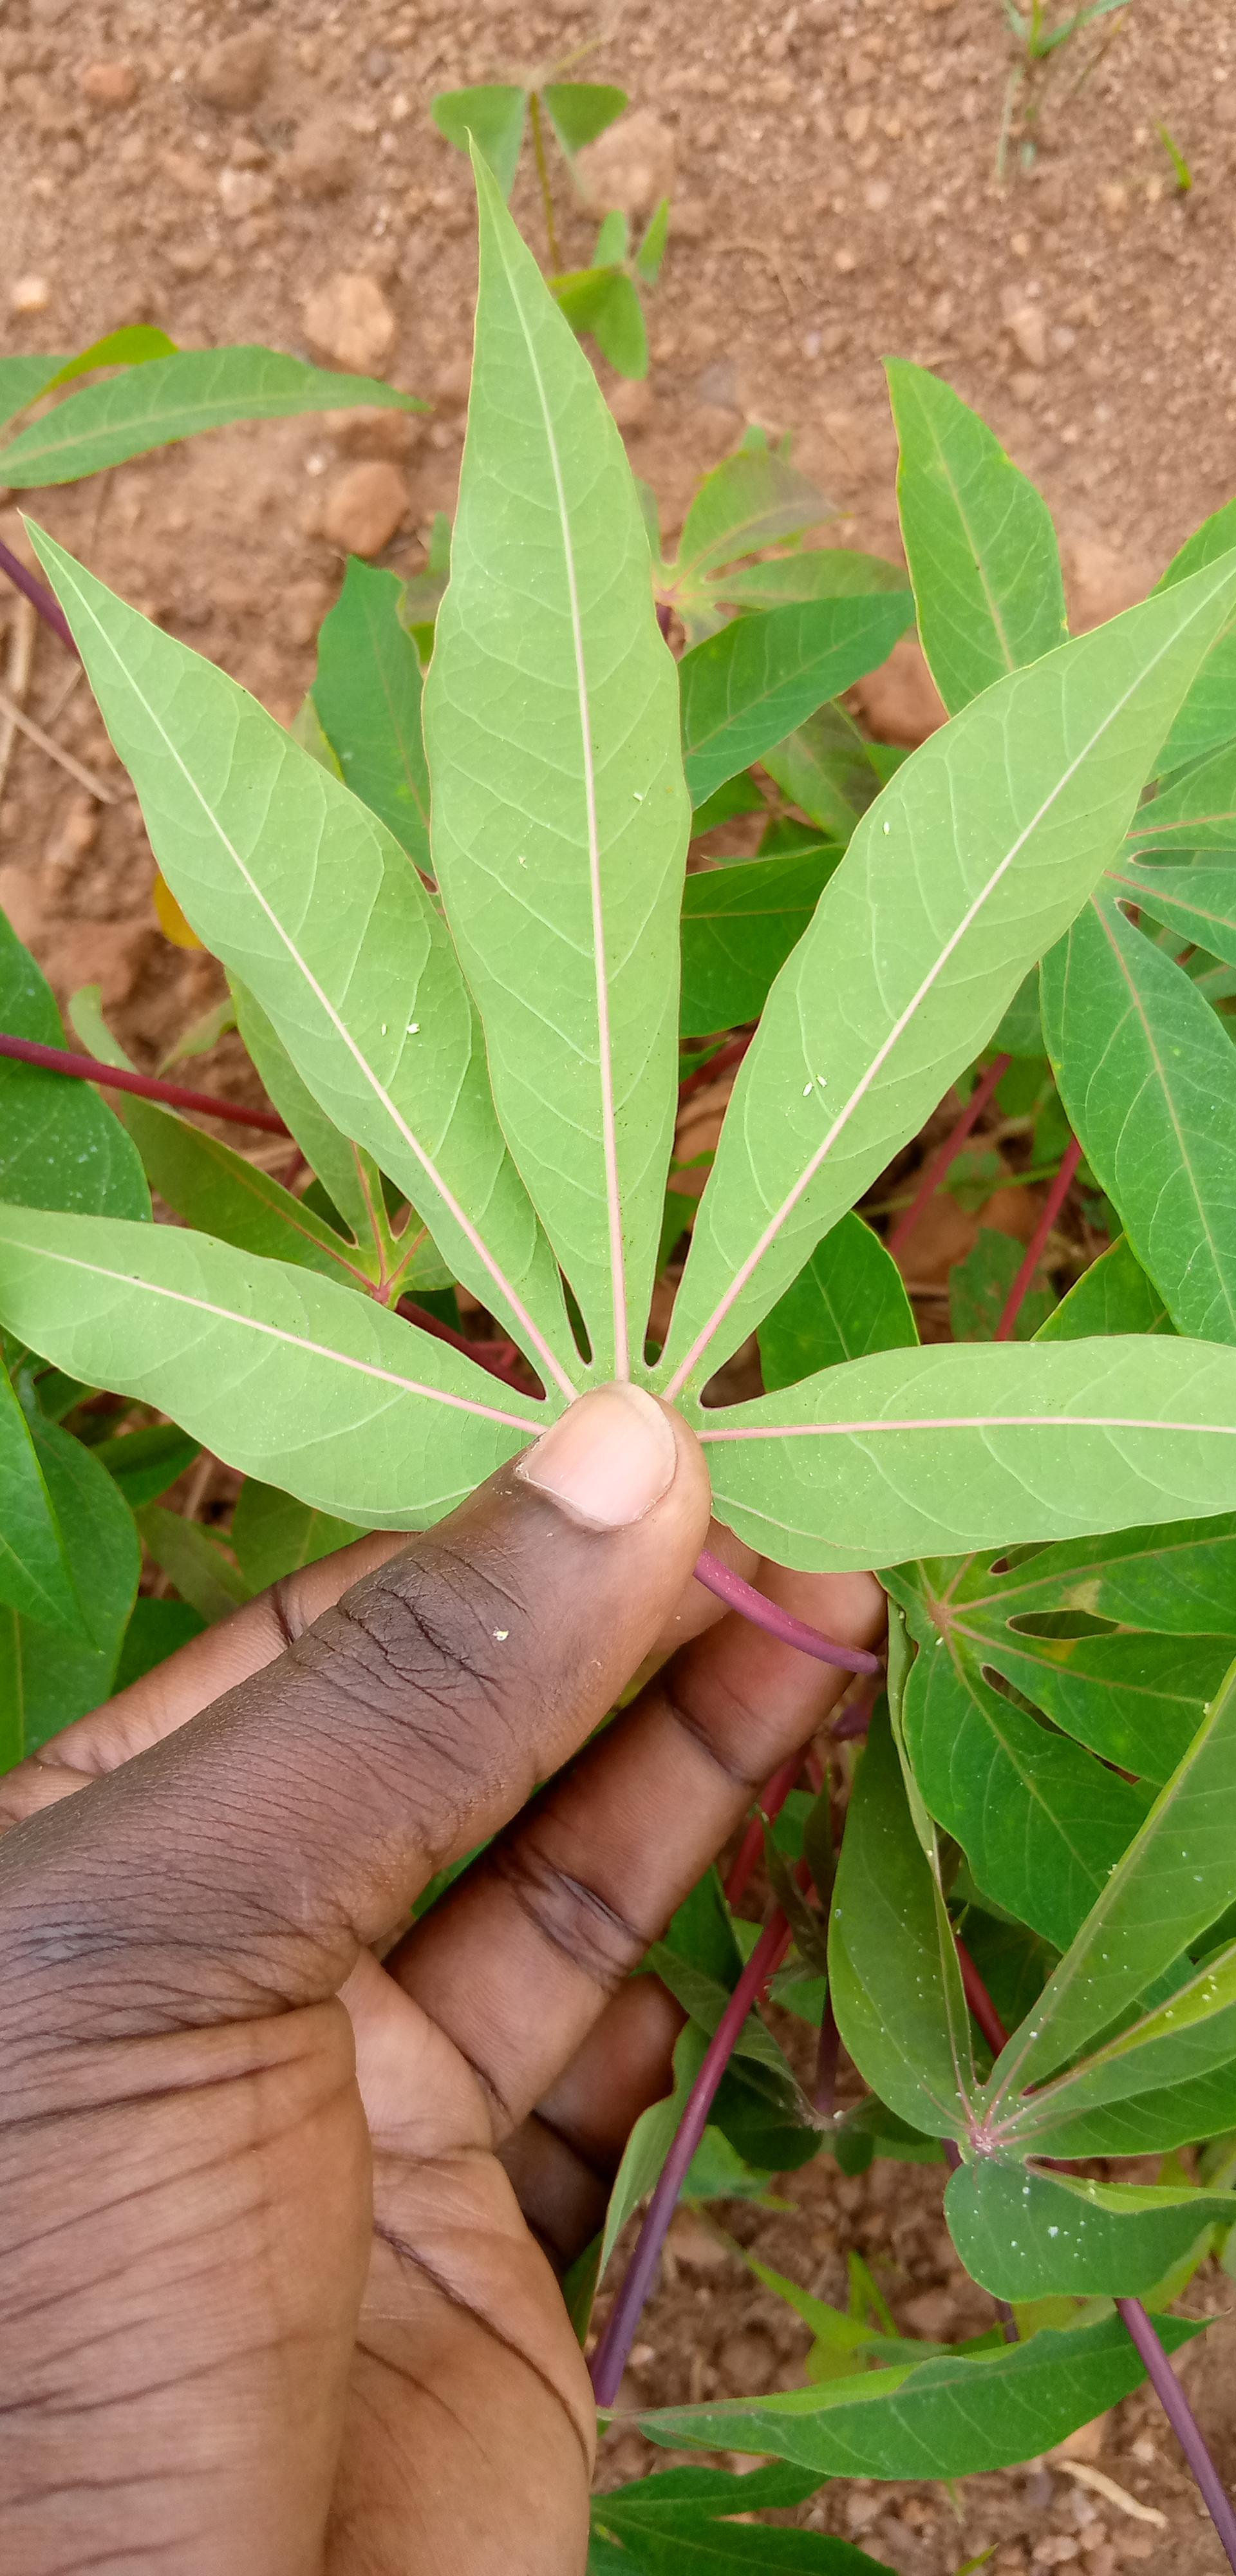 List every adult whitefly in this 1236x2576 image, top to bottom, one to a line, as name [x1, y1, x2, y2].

whitefly [632, 790, 647, 803]
whitefly [881, 819, 894, 838]
whitefly [380, 1021, 388, 1037]
whitefly [405, 1022, 420, 1030]
whitefly [407, 1027, 420, 1036]
whitefly [815, 1072, 830, 1089]
whitefly [798, 1080, 814, 1099]
whitefly [491, 1627, 512, 1643]
whitefly [933, 1634, 946, 1647]